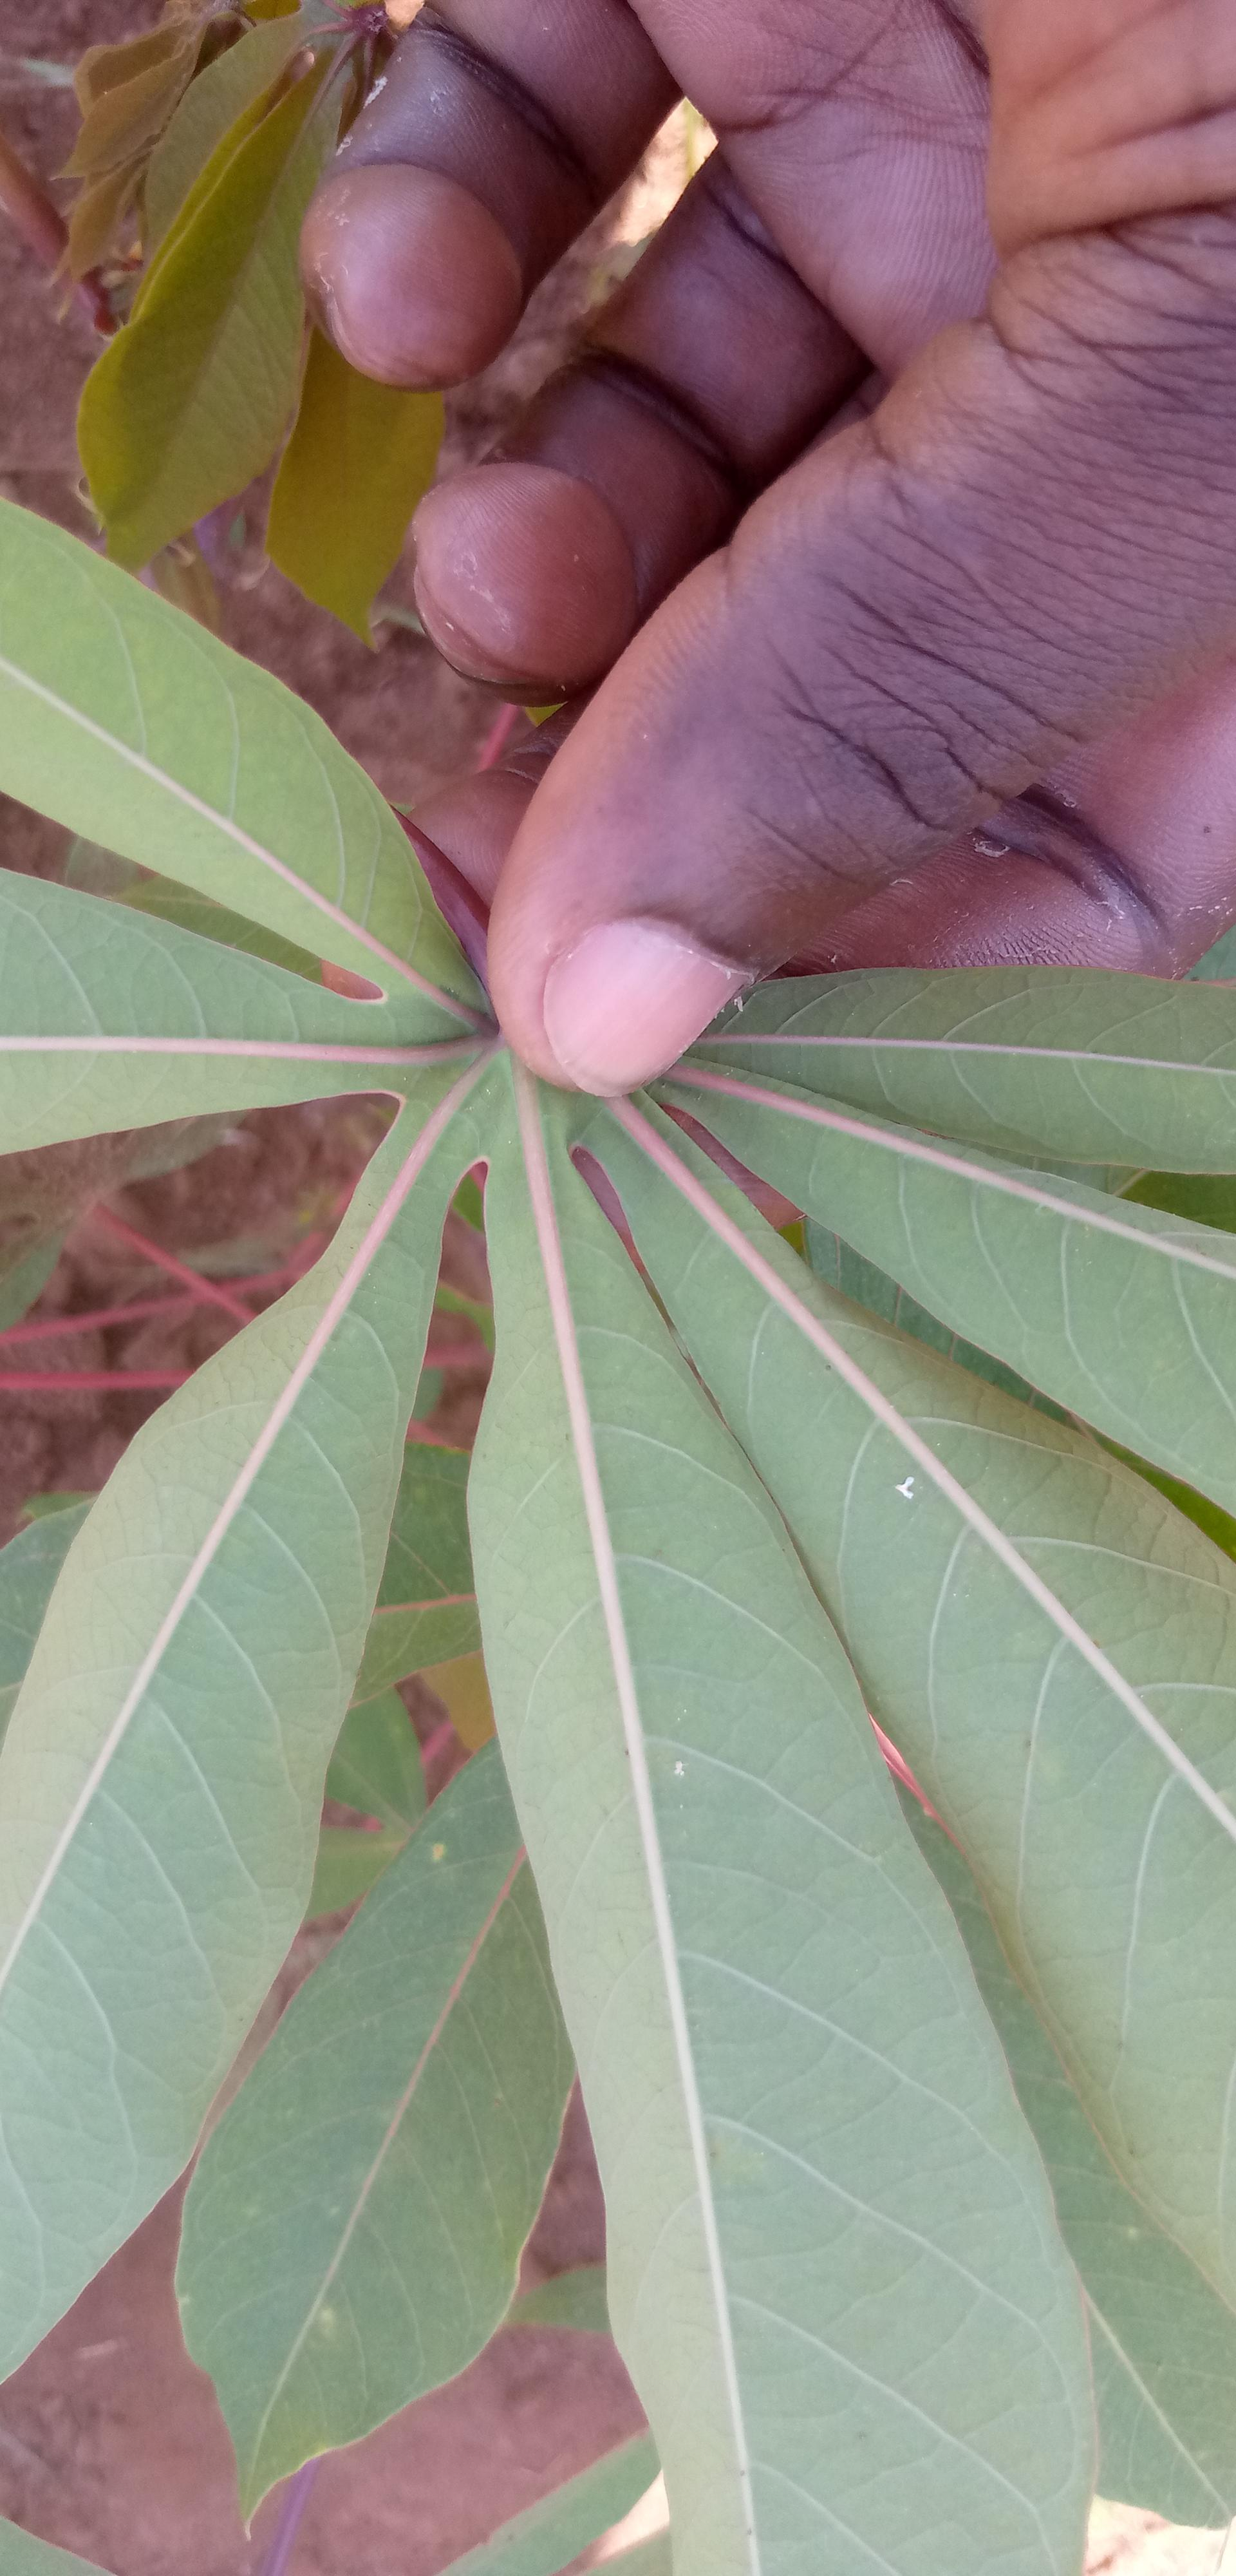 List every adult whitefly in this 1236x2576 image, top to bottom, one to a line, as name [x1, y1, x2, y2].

whitefly [893, 1475, 919, 1501]
whitefly [670, 1758, 689, 1779]